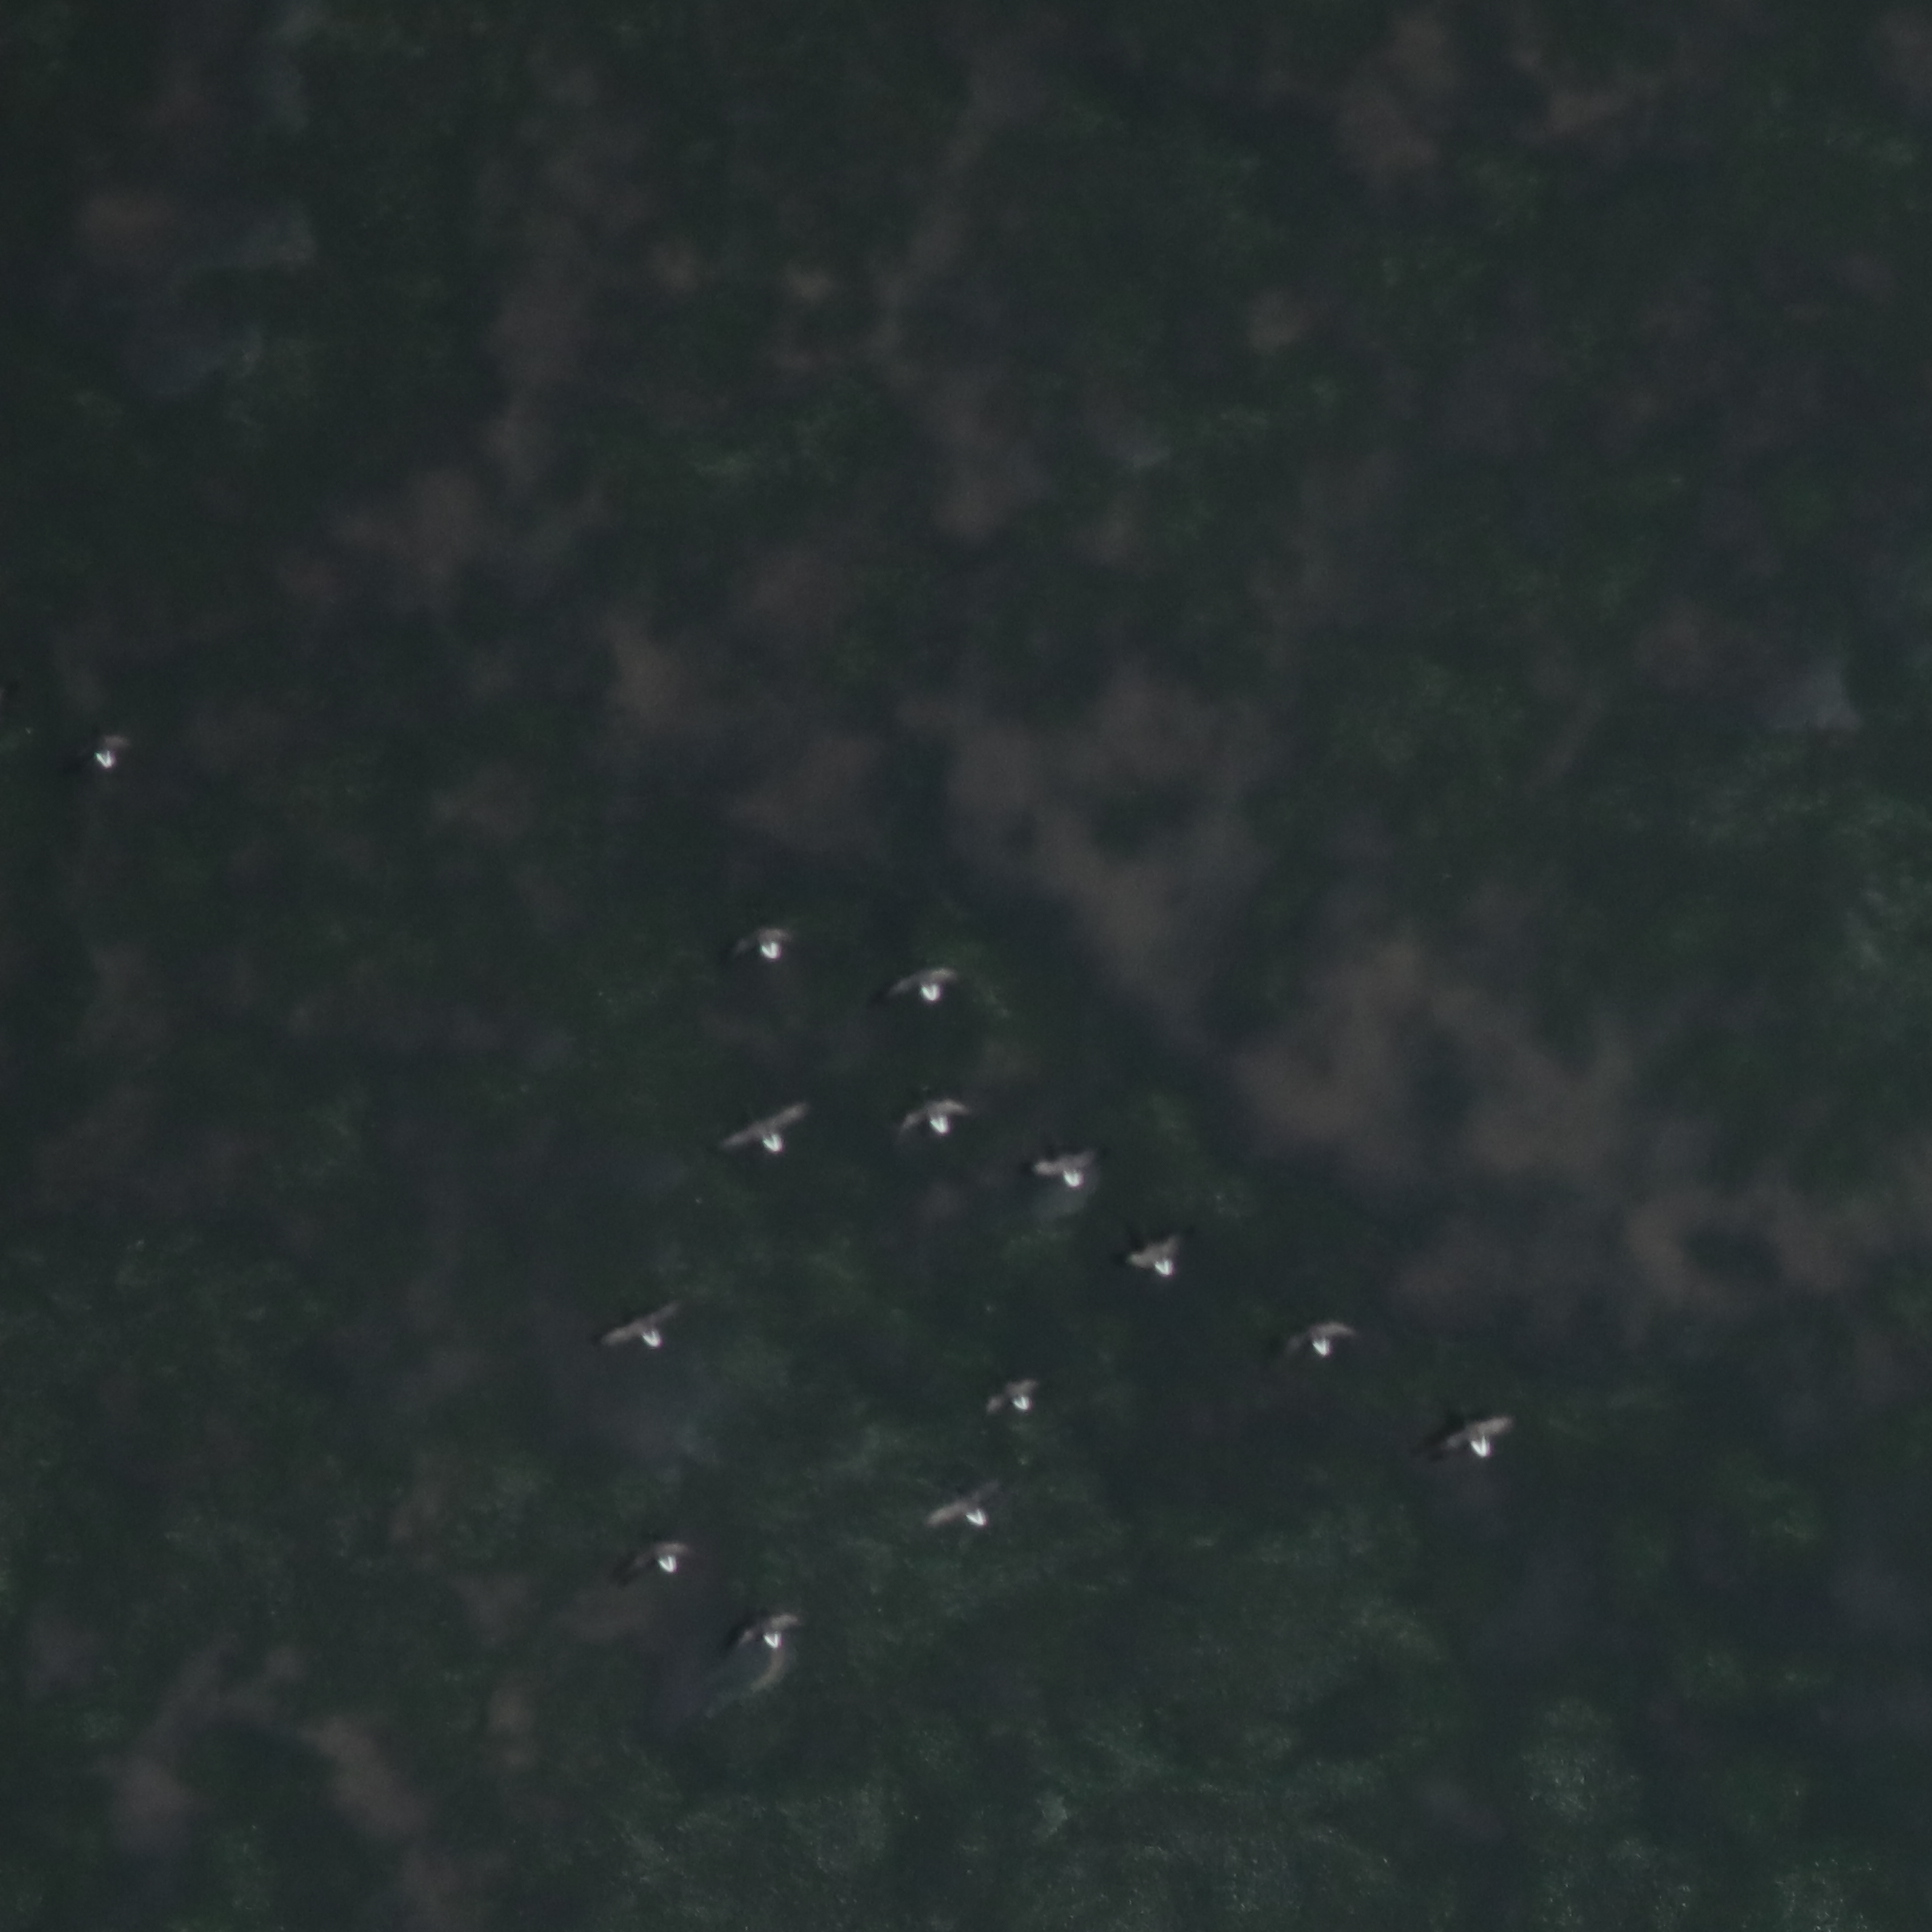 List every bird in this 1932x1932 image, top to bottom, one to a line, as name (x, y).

brant (109, 749)
brant (765, 940)
brant (927, 983)
brant (938, 1110)
brant (768, 1130)
brant (1067, 1167)
brant (1158, 1255)
brant (645, 1329)
brant (1326, 1337)
brant (1014, 1395)
brant (1476, 1438)
brant (966, 1506)
brant (665, 1556)
brant (775, 1630)